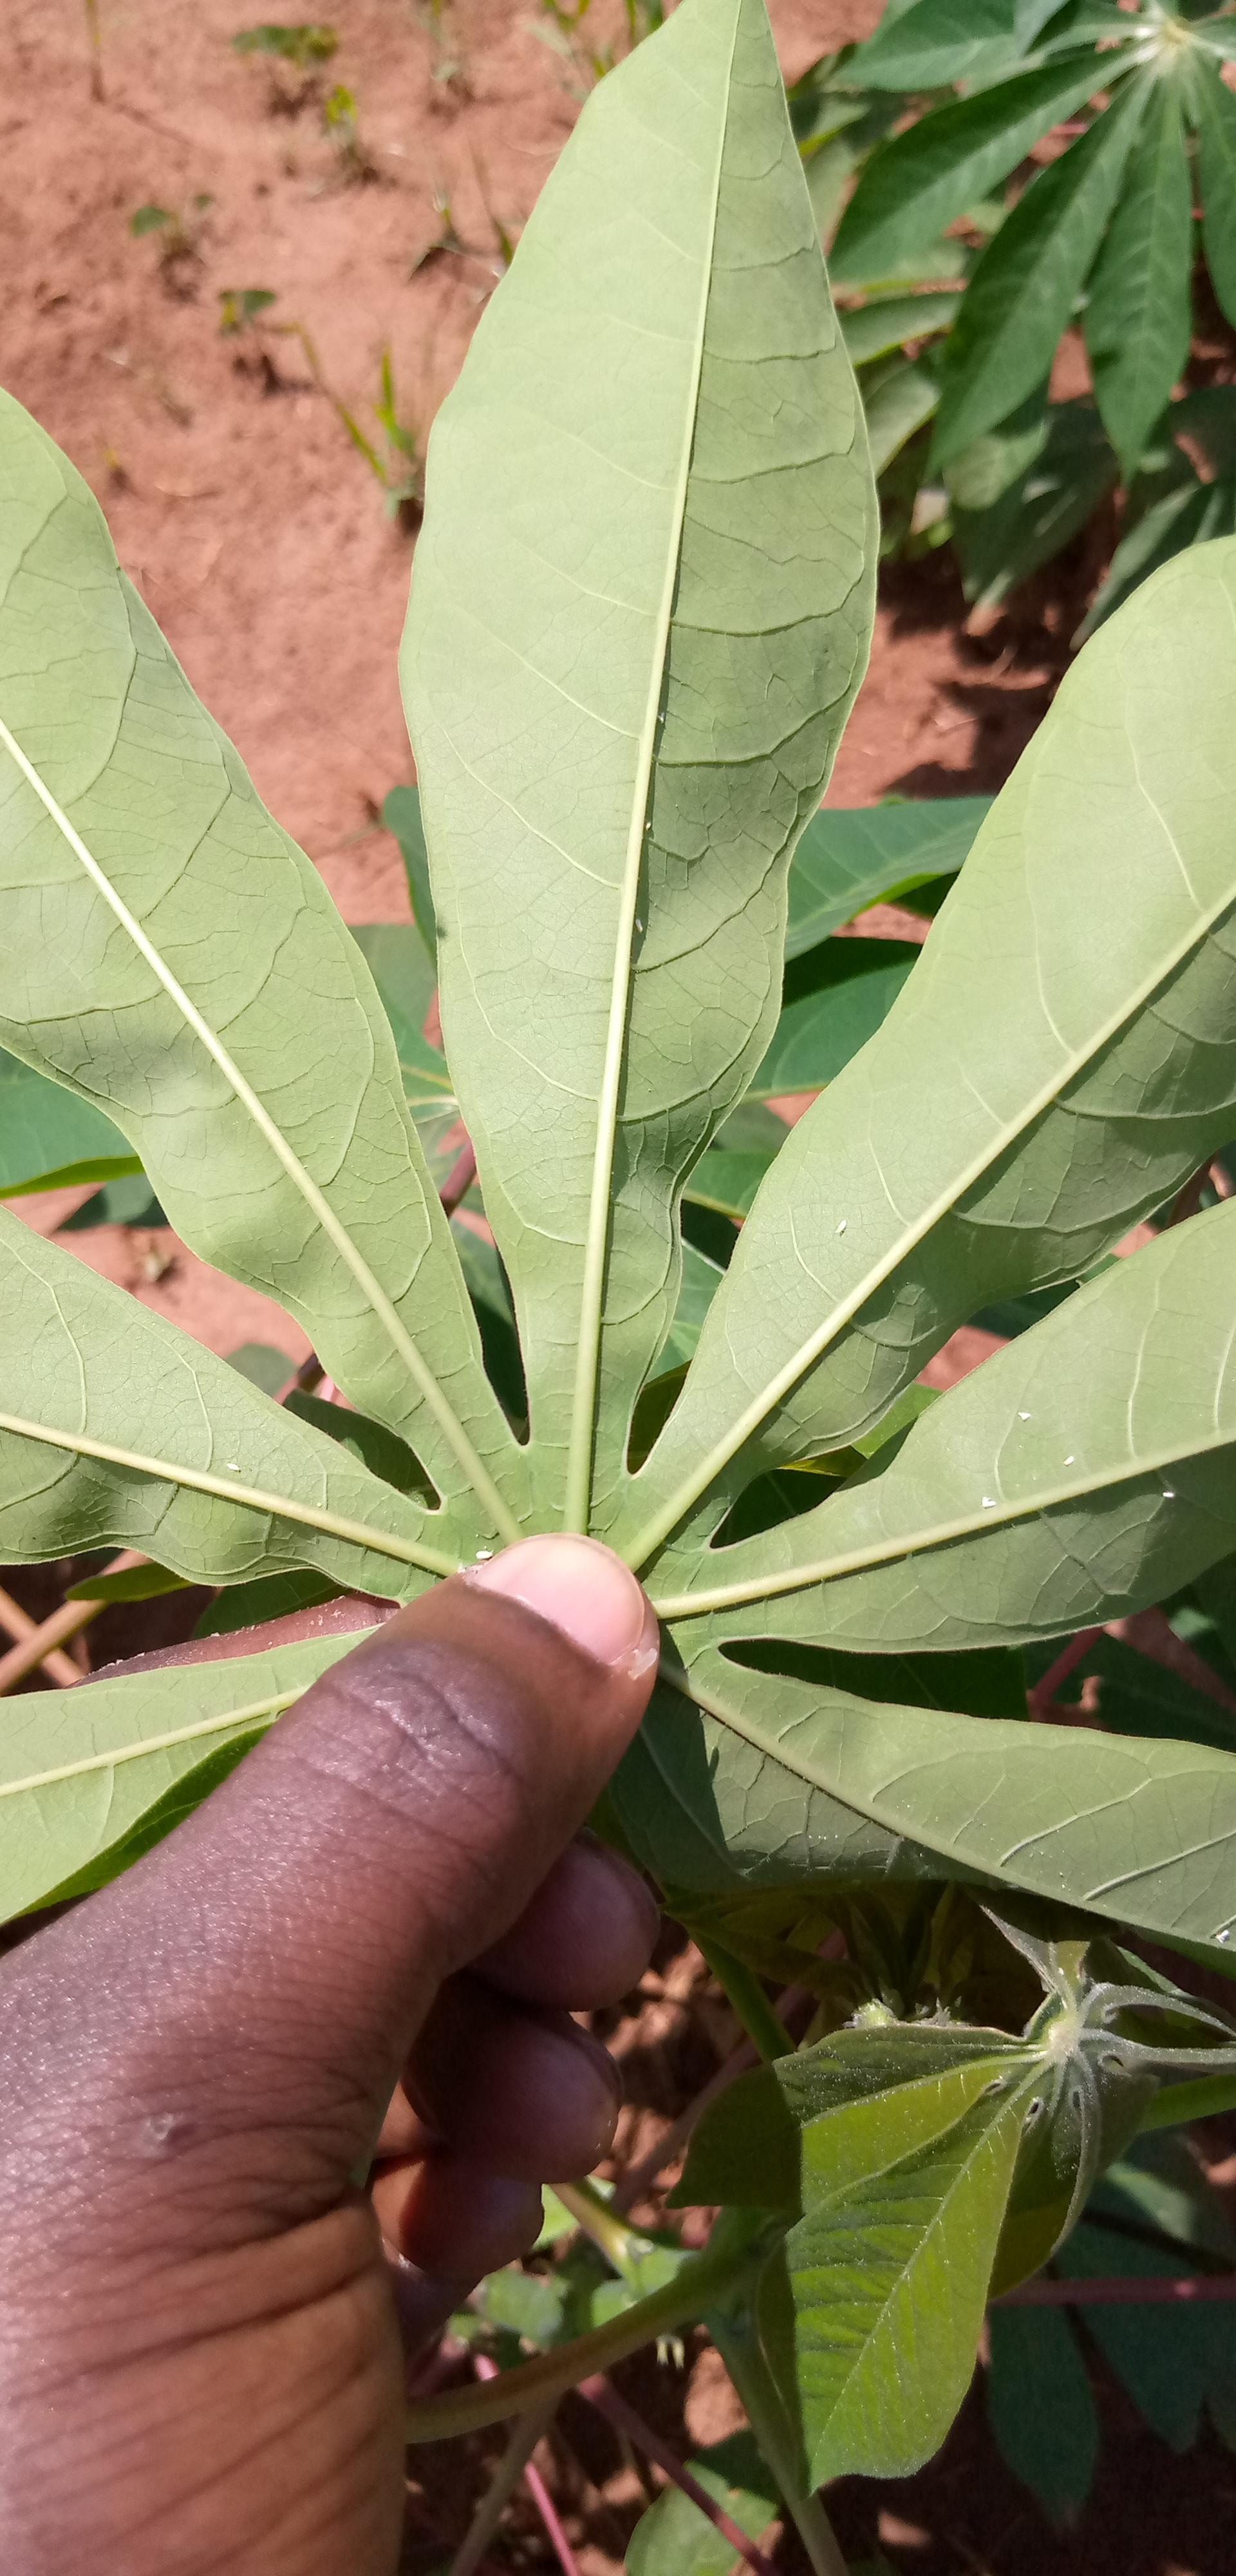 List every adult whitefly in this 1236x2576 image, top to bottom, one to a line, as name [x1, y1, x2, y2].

whitefly [655, 711, 668, 726]
whitefly [641, 819, 658, 833]
whitefly [632, 916, 652, 937]
whitefly [831, 1218, 847, 1238]
whitefly [1015, 1408, 1035, 1427]
whitefly [1062, 1451, 1080, 1470]
whitefly [222, 1458, 243, 1477]
whitefly [1160, 1486, 1174, 1502]
whitefly [977, 1497, 996, 1510]
whitefly [473, 1547, 494, 1561]